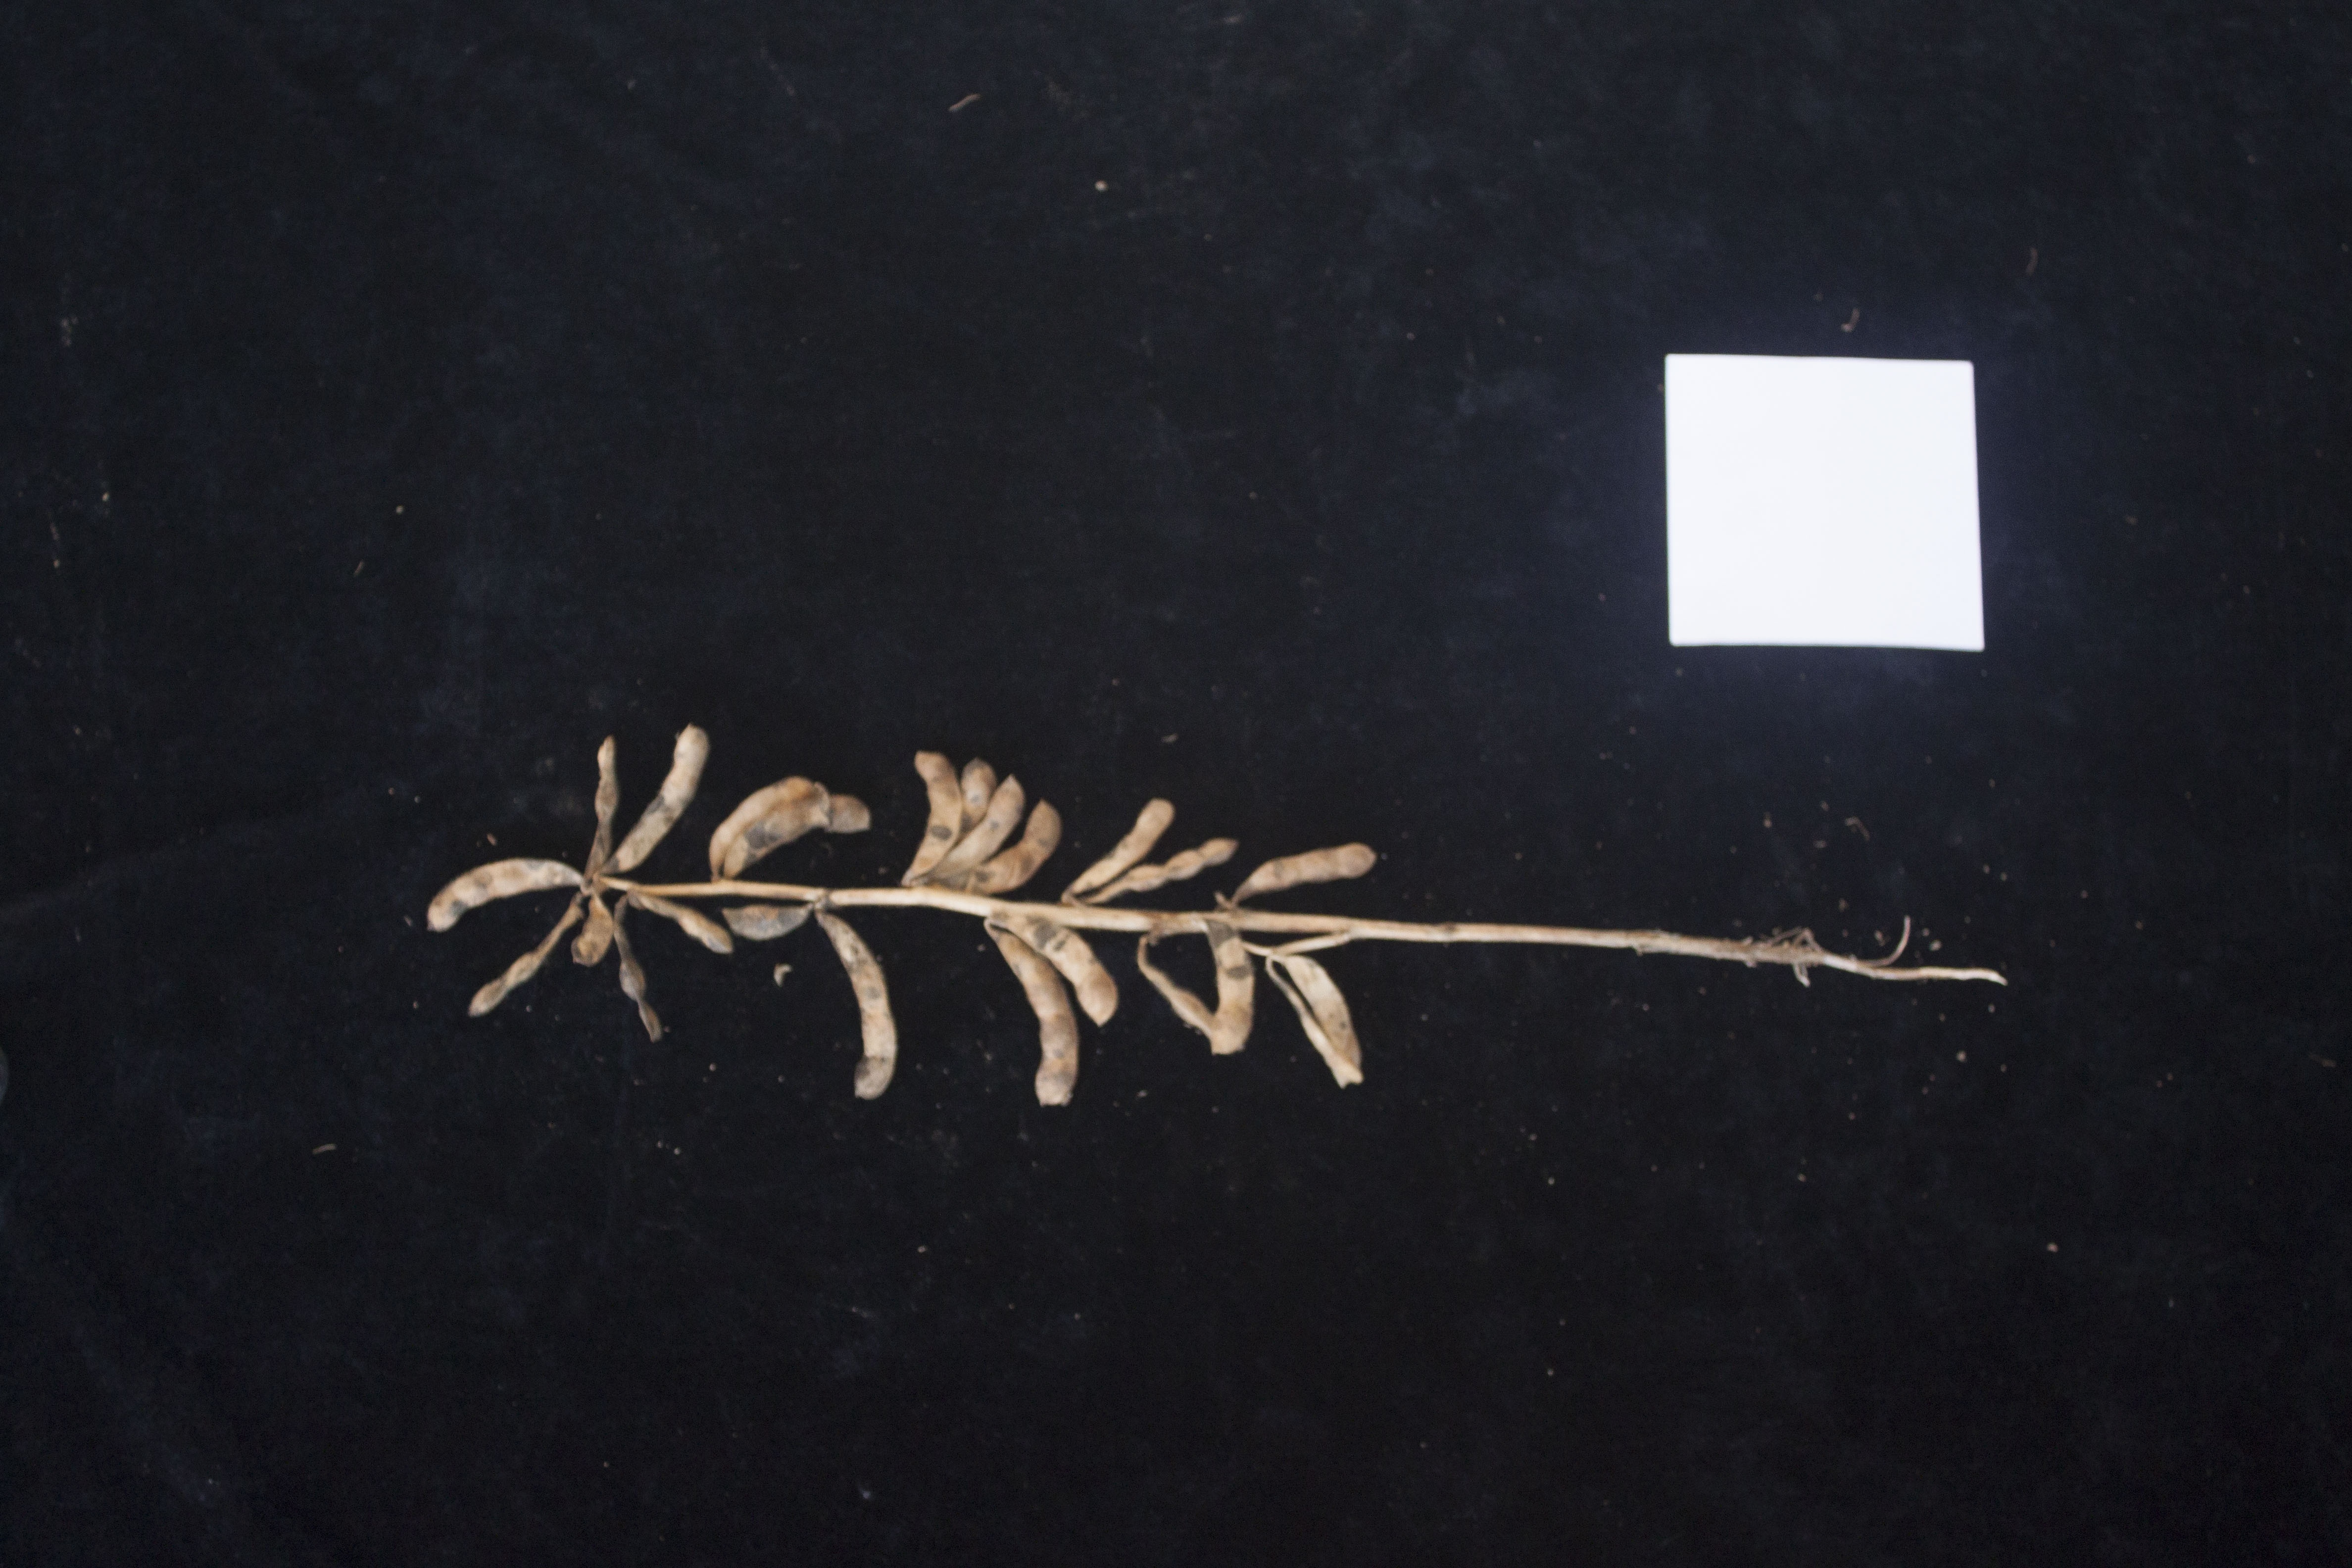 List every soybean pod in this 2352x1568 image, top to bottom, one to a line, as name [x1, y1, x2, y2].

soybean pod [600, 726, 707, 873]
soybean pod [588, 739, 616, 876]
soybean pod [905, 754, 962, 882]
soybean pod [942, 758, 998, 869]
soybean pod [930, 777, 1022, 880]
soybean pod [709, 778, 830, 882]
soybean pod [725, 795, 868, 880]
soybean pod [941, 801, 1059, 895]
soybean pod [1068, 802, 1173, 894]
soybean pod [1086, 840, 1236, 902]
soybean pod [1232, 846, 1374, 903]
soybean pod [428, 861, 581, 931]
soybean pod [574, 893, 610, 965]
soybean pod [636, 896, 732, 953]
soybean pod [613, 897, 660, 1040]
soybean pod [469, 897, 581, 1014]
soybean pod [722, 907, 808, 940]
soybean pod [816, 915, 894, 1098]
soybean pod [1201, 918, 1254, 1055]
soybean pod [994, 918, 1115, 1027]
soybean pod [991, 933, 1077, 1104]
soybean pod [1139, 949, 1242, 1050]
soybean pod [1274, 957, 1360, 1087]